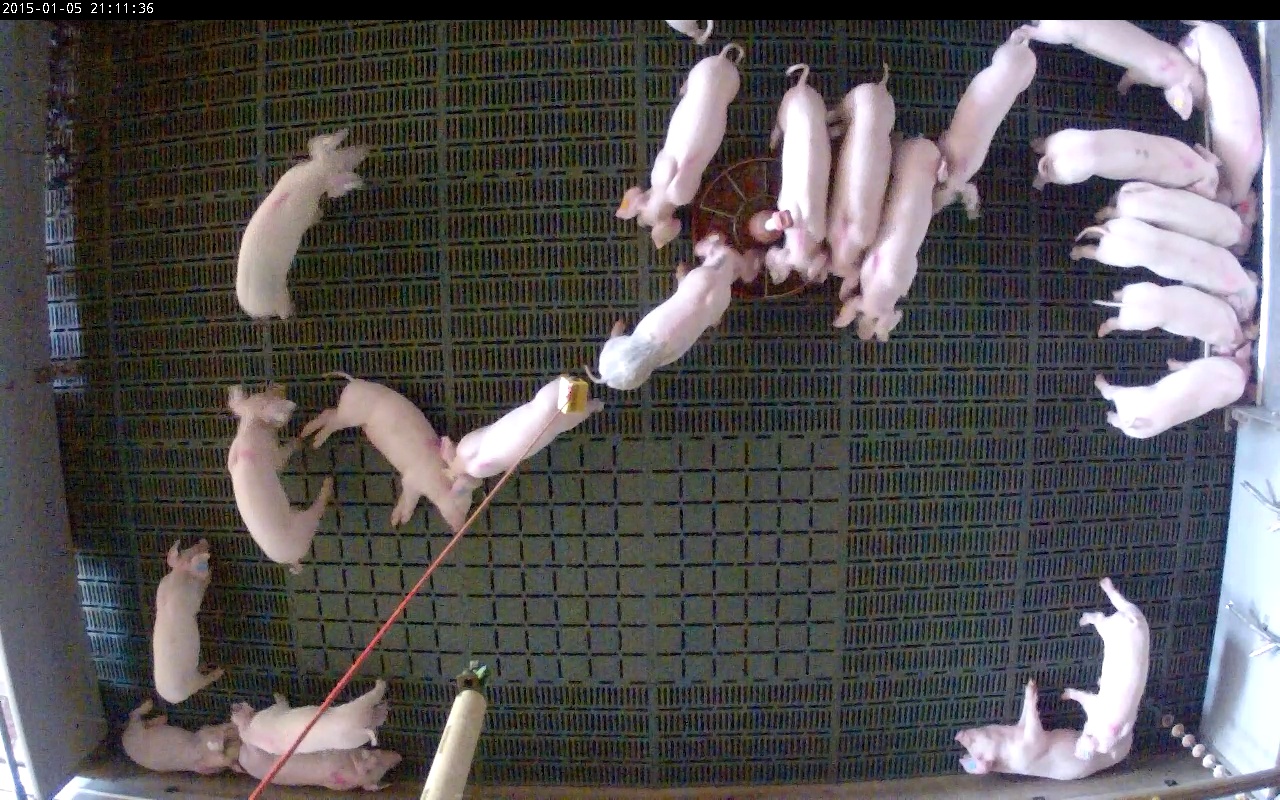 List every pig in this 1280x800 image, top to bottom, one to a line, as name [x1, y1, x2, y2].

pig [1180, 21, 1260, 222]
pig [1021, 22, 1206, 119]
pig [932, 28, 1036, 217]
pig [613, 41, 748, 251]
pig [810, 62, 896, 303]
pig [765, 64, 831, 288]
pig [235, 128, 372, 322]
pig [1031, 128, 1225, 199]
pig [831, 131, 944, 342]
pig [1094, 181, 1260, 257]
pig [1066, 217, 1263, 324]
pig [586, 231, 762, 394]
pig [1093, 280, 1260, 358]
pig [1094, 339, 1265, 440]
pig [300, 372, 474, 534]
pig [439, 376, 607, 493]
pig [227, 381, 333, 575]
pig [151, 538, 225, 704]
pig [1064, 577, 1152, 760]
pig [230, 676, 390, 757]
pig [954, 678, 1134, 781]
pig [121, 696, 248, 778]
pig [237, 743, 403, 792]